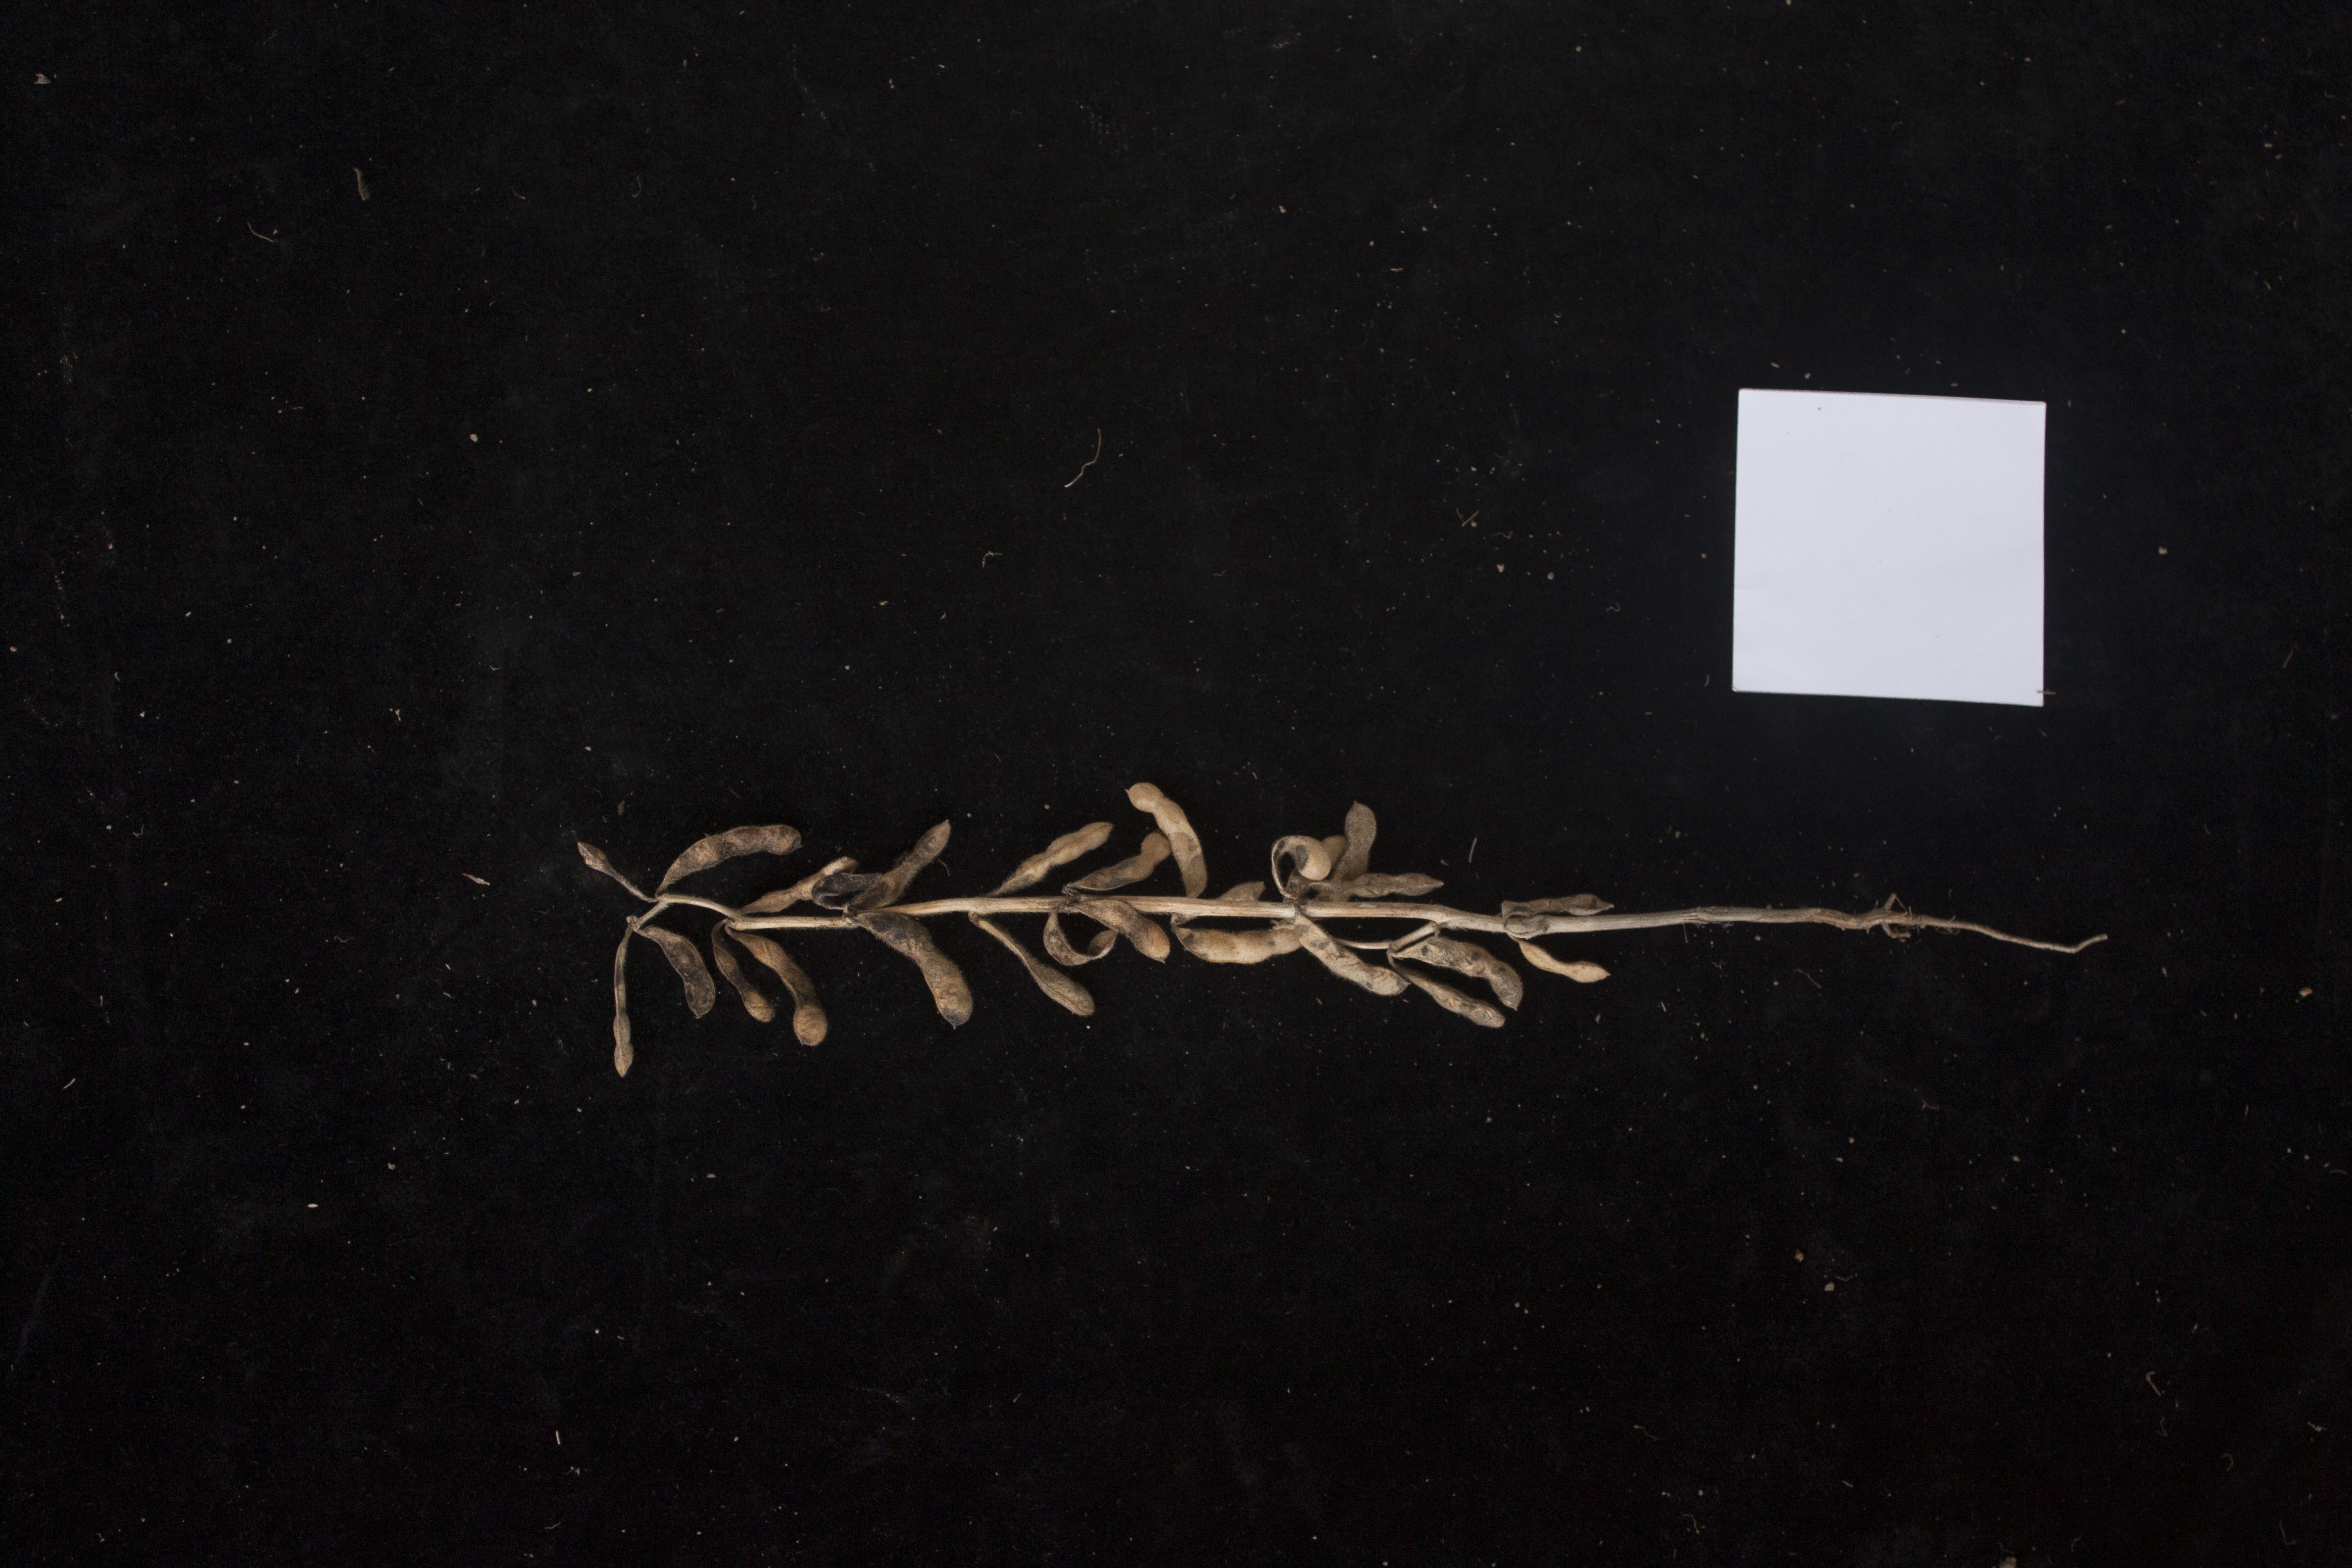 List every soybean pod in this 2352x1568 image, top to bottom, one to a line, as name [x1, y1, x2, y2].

soybean pod [1127, 784, 1206, 899]
soybean pod [1333, 804, 1374, 883]
soybean pod [848, 821, 951, 915]
soybean pod [990, 823, 1113, 895]
soybean pod [658, 824, 800, 894]
soybean pod [1070, 834, 1170, 891]
soybean pod [1271, 836, 1330, 899]
soybean pod [1285, 837, 1348, 899]
soybean pod [578, 843, 637, 898]
soybean pod [740, 858, 856, 914]
soybean pod [1308, 873, 1440, 899]
soybean pod [1216, 882, 1265, 902]
soybean pod [1506, 895, 1613, 915]
soybean pod [1065, 901, 1170, 963]
soybean pod [1042, 909, 1117, 967]
soybean pod [848, 912, 972, 1026]
soybean pod [1297, 914, 1410, 997]
soybean pod [974, 920, 1094, 1019]
soybean pod [712, 923, 772, 1023]
soybean pod [637, 927, 716, 1018]
soybean pod [1172, 929, 1303, 963]
soybean pod [730, 932, 828, 1047]
soybean pod [613, 939, 632, 1078]
soybean pod [1394, 939, 1522, 1008]
soybean pod [1519, 943, 1608, 981]
soybean pod [1396, 969, 1504, 1029]